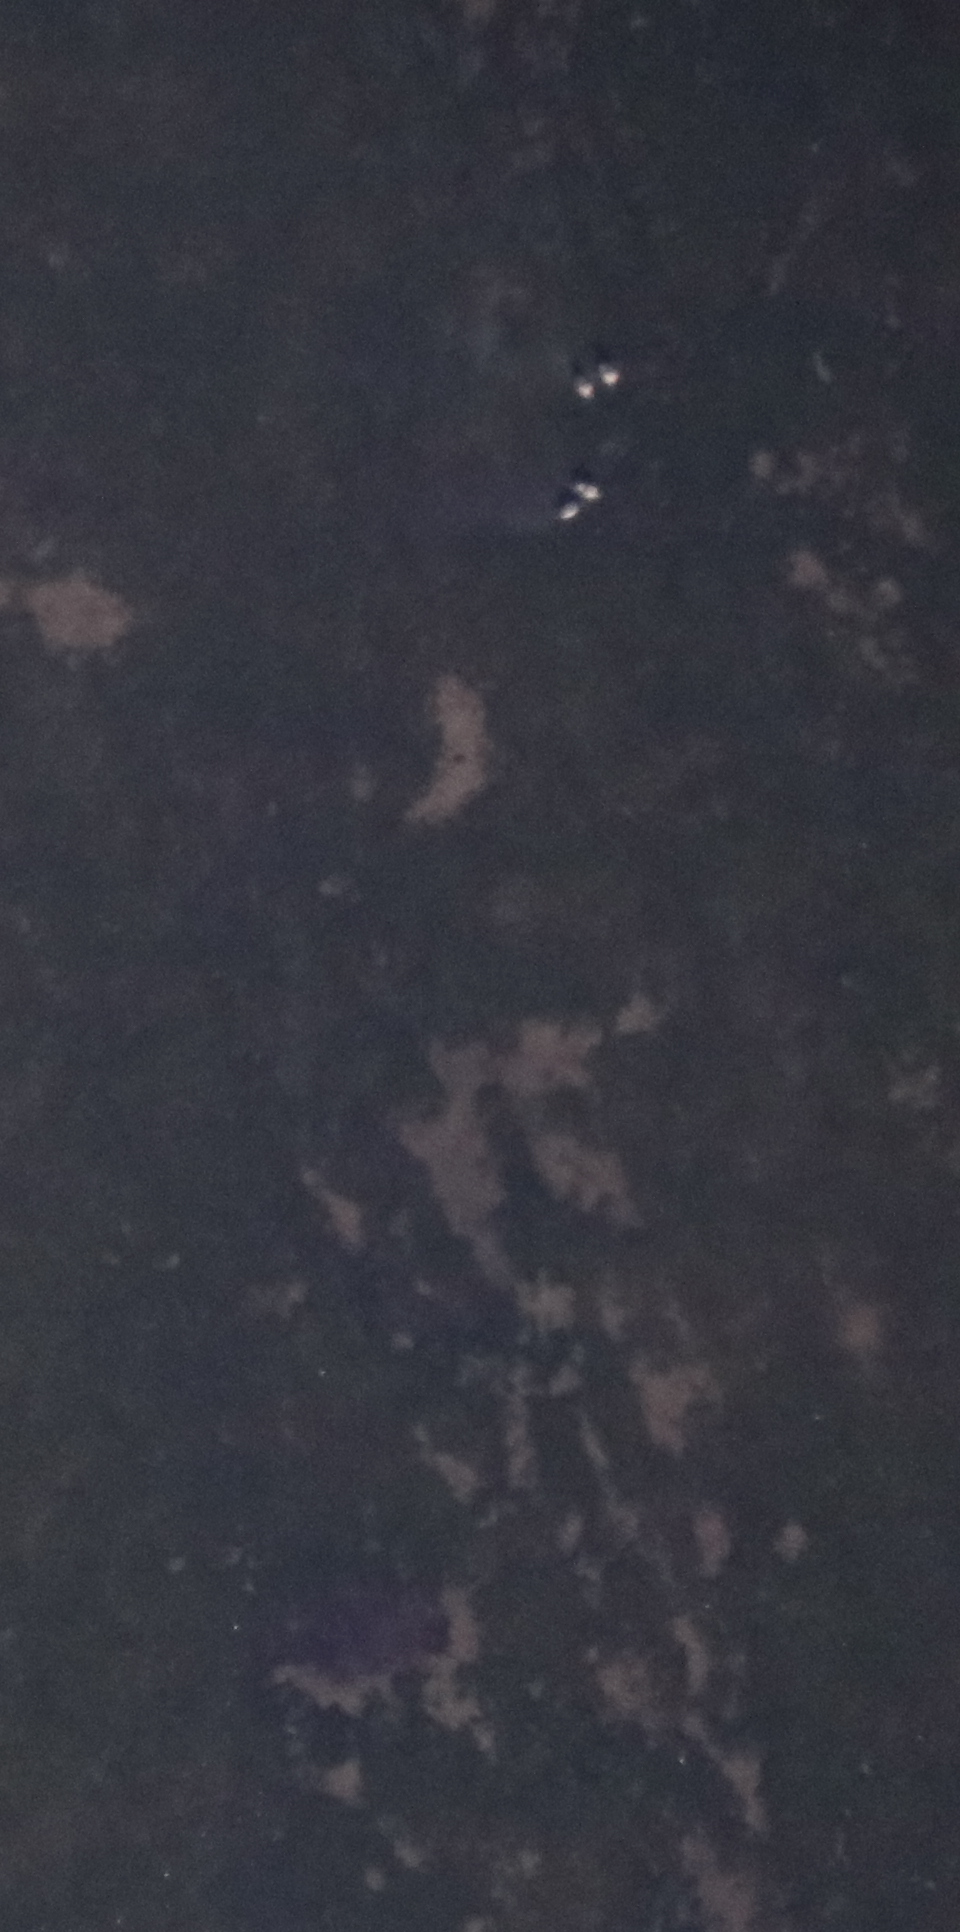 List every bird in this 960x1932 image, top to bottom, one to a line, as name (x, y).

brant (609, 378)
brant (582, 387)
brant (590, 491)
brant (570, 511)